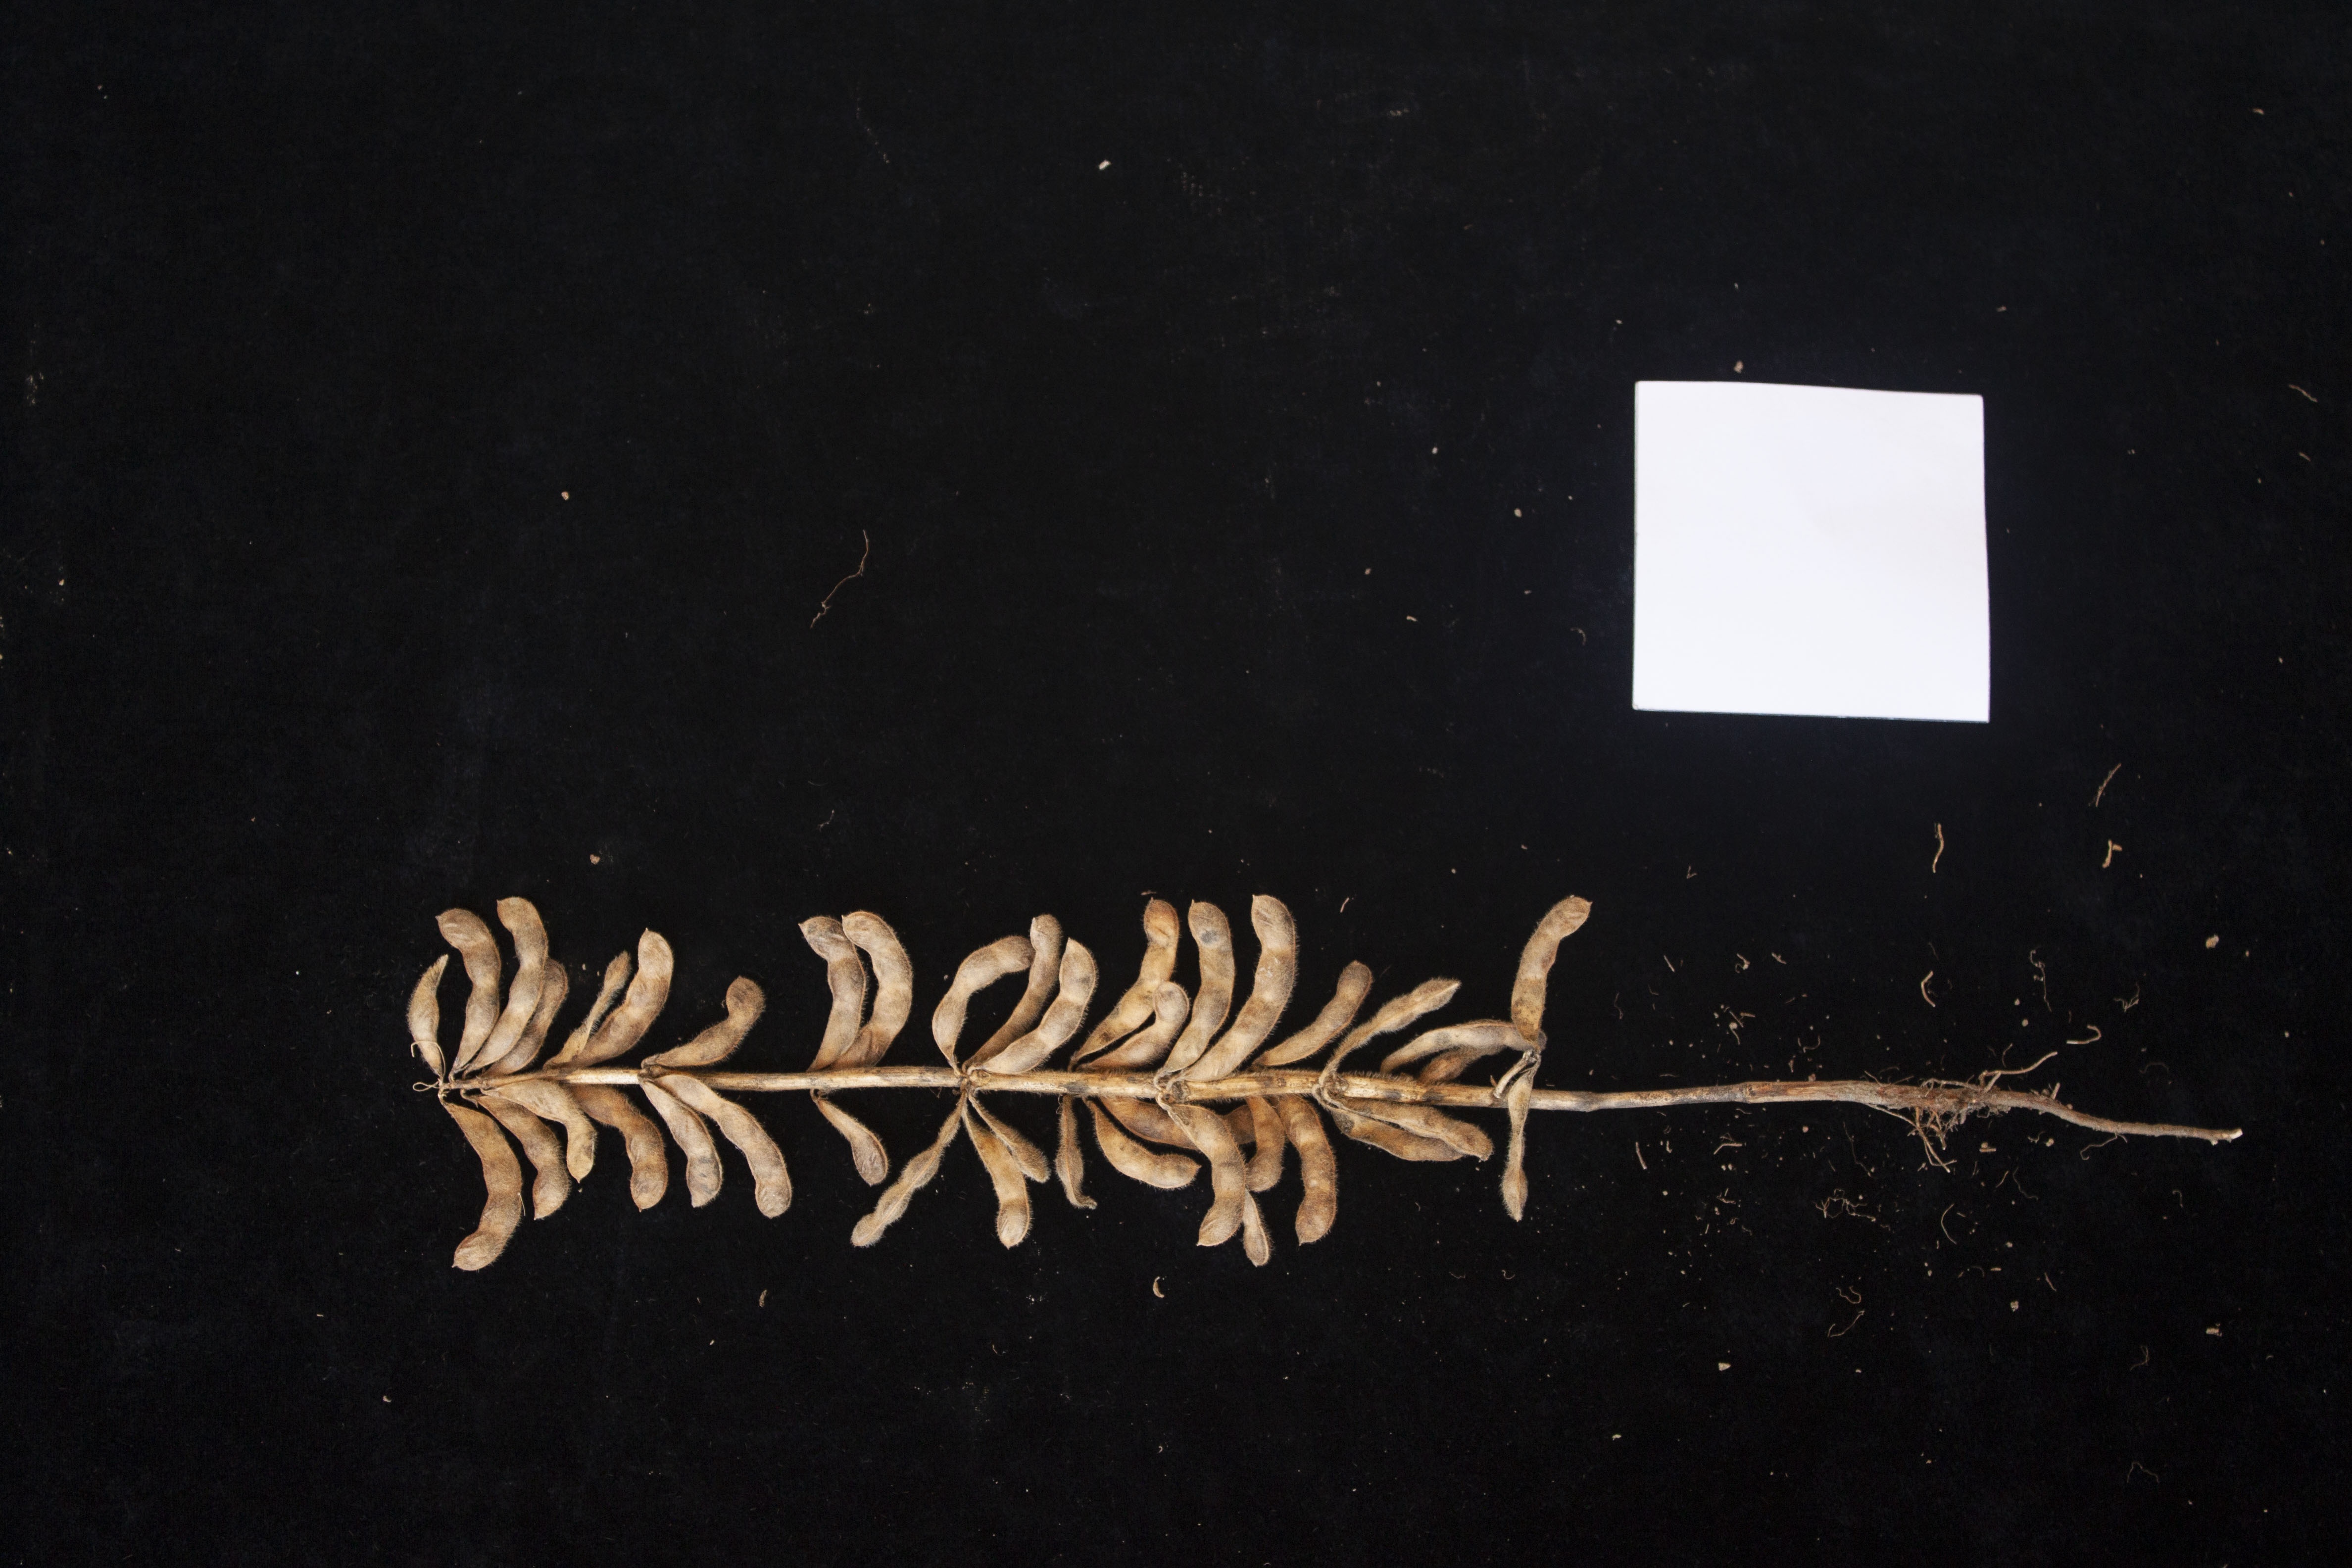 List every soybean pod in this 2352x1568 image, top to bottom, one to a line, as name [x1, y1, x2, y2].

soybean pod [1171, 895, 1297, 1092]
soybean pod [1511, 897, 1589, 1037]
soybean pod [463, 897, 547, 1077]
soybean pod [1067, 898, 1178, 1073]
soybean pod [1157, 902, 1234, 1087]
soybean pod [439, 911, 501, 1081]
soybean pod [832, 912, 912, 1070]
soybean pod [963, 916, 1061, 1069]
soybean pod [799, 917, 865, 1073]
soybean pod [561, 930, 675, 1070]
soybean pod [932, 936, 1033, 1076]
soybean pod [972, 939, 1097, 1076]
soybean pod [545, 951, 631, 1067]
soybean pod [481, 955, 568, 1077]
soybean pod [407, 957, 445, 1081]
soybean pod [1252, 961, 1371, 1068]
soybean pod [641, 976, 765, 1069]
soybean pod [1318, 980, 1459, 1081]
soybean pod [1081, 984, 1189, 1072]
soybean pod [1381, 1023, 1535, 1076]
soybean pod [1416, 1046, 1504, 1084]
soybean pod [1501, 1065, 1540, 1222]
soybean pod [657, 1075, 793, 1219]
soybean pod [481, 1079, 596, 1182]
soybean pod [642, 1080, 723, 1208]
soybean pod [572, 1088, 669, 1213]
soybean pod [1325, 1089, 1494, 1159]
soybean pod [441, 1093, 522, 1272]
soybean pod [816, 1095, 889, 1183]
soybean pod [1243, 1095, 1285, 1193]
soybean pod [1277, 1095, 1336, 1247]
soybean pod [969, 1097, 1048, 1182]
soybean pod [964, 1097, 1029, 1250]
soybean pod [1084, 1098, 1198, 1190]
soybean pod [1162, 1098, 1245, 1246]
soybean pod [478, 1099, 569, 1222]
soybean pod [1102, 1099, 1255, 1152]
soybean pod [1056, 1101, 1097, 1211]
soybean pod [1328, 1108, 1464, 1163]
soybean pod [853, 1113, 959, 1247]
soybean pod [1240, 1189, 1270, 1268]